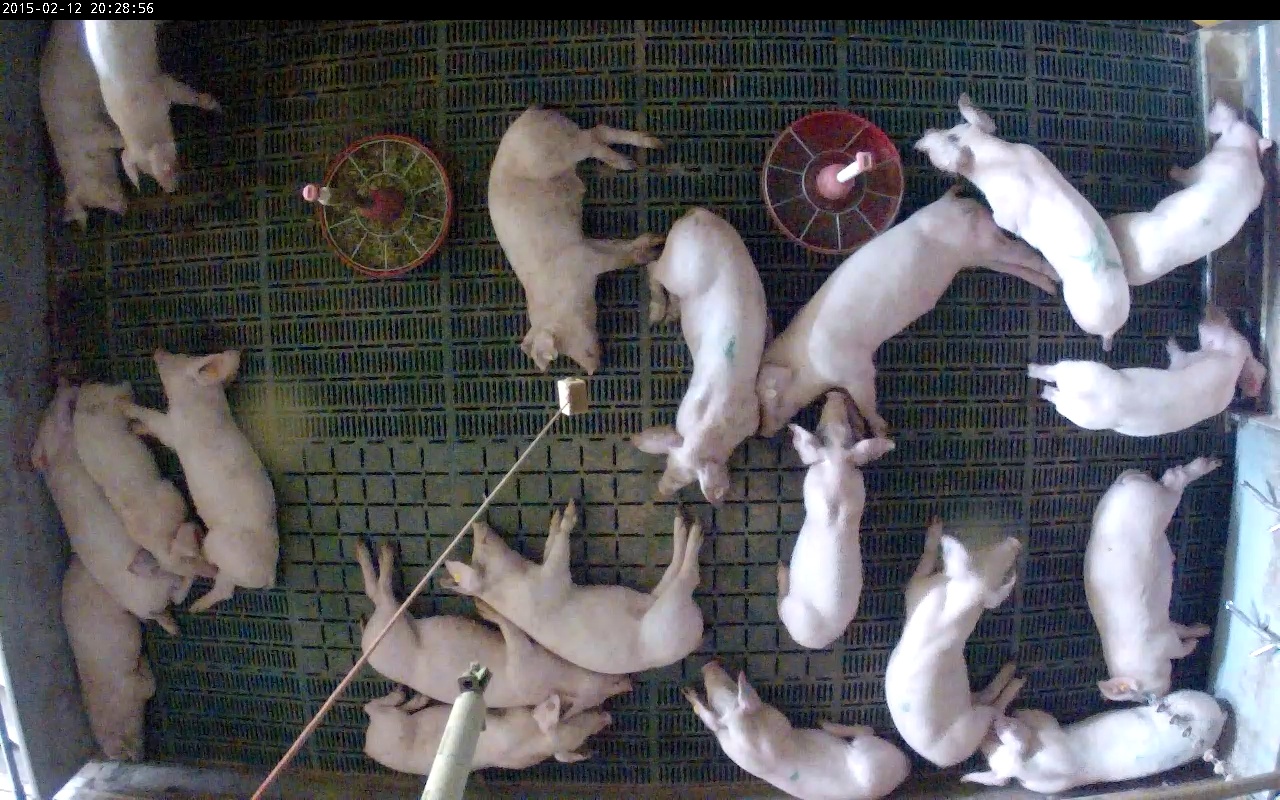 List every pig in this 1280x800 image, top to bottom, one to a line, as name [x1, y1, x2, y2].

pig [83, 20, 224, 194]
pig [40, 21, 129, 235]
pig [914, 92, 1132, 352]
pig [1105, 97, 1277, 283]
pig [487, 103, 662, 380]
pig [755, 186, 1064, 440]
pig [632, 207, 769, 506]
pig [1025, 302, 1268, 435]
pig [115, 347, 282, 617]
pig [29, 379, 194, 638]
pig [70, 381, 220, 580]
pig [777, 389, 896, 648]
pig [1086, 456, 1225, 706]
pig [440, 499, 706, 674]
pig [883, 517, 1023, 770]
pig [352, 535, 632, 723]
pig [61, 555, 155, 764]
pig [679, 661, 911, 795]
pig [362, 686, 611, 777]
pig [960, 689, 1228, 794]